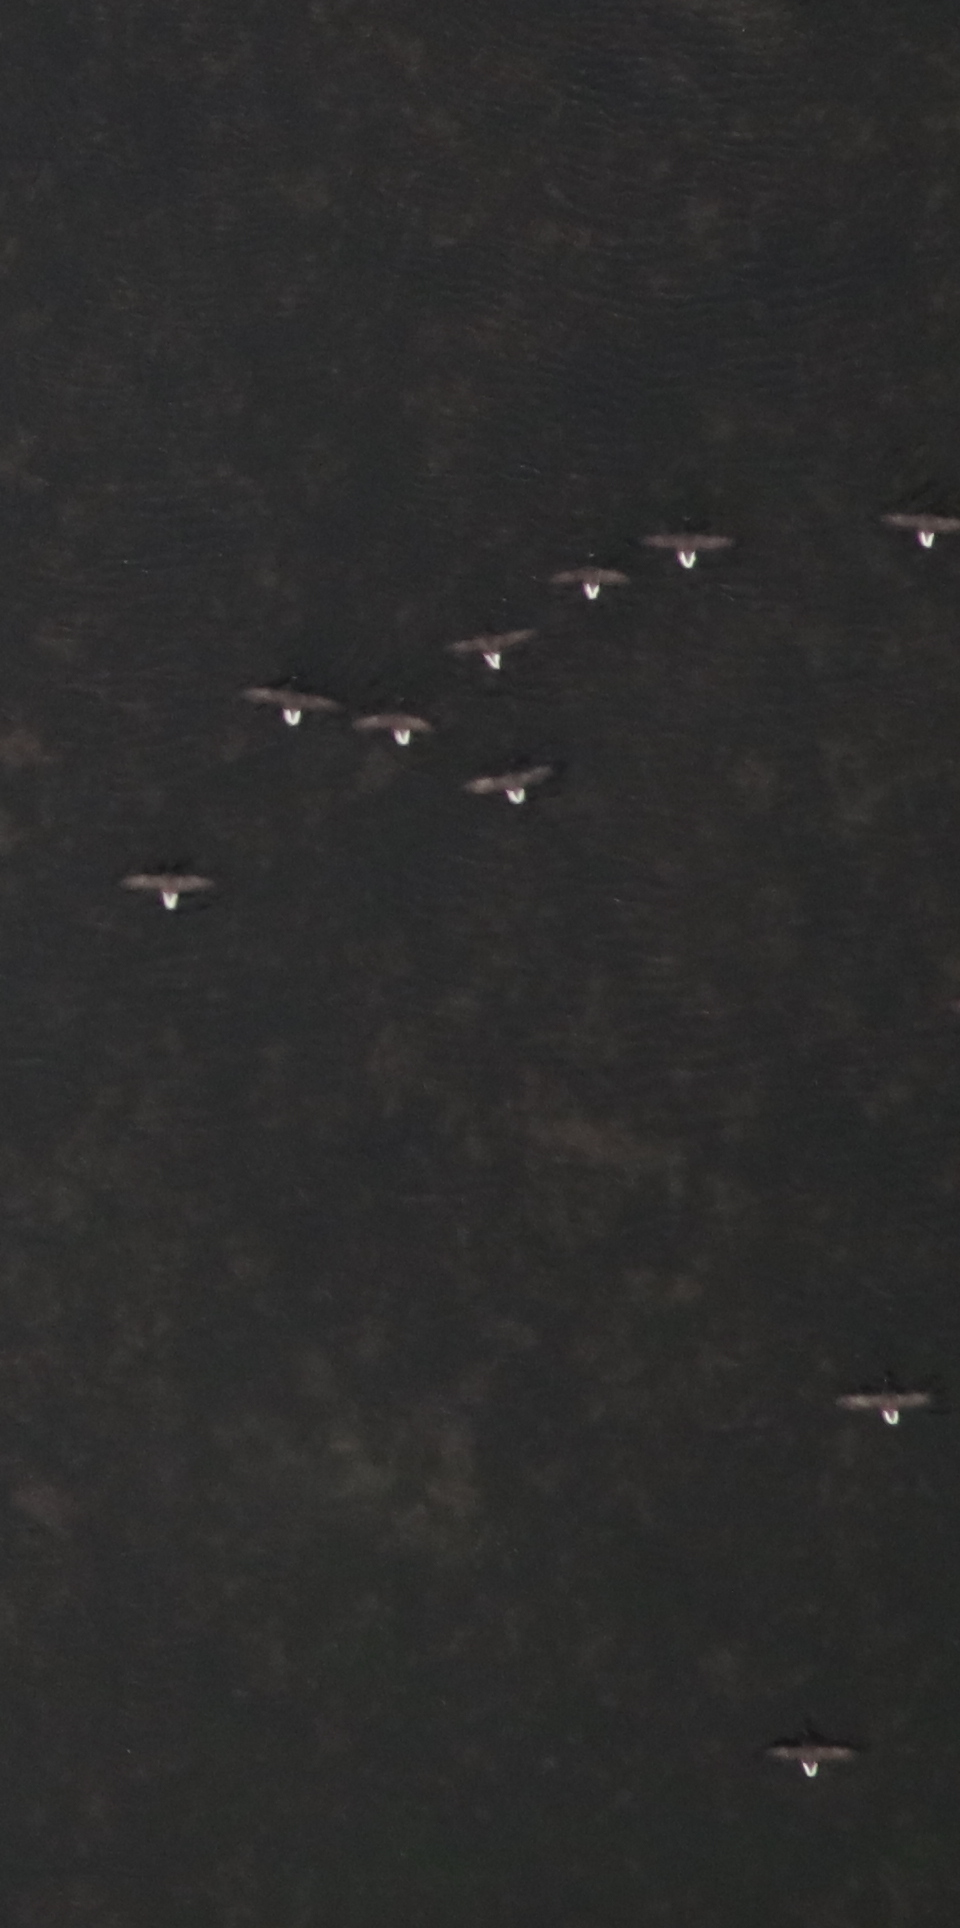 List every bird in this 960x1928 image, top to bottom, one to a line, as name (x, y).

brant (929, 524)
brant (683, 542)
brant (590, 585)
brant (488, 645)
brant (291, 698)
brant (397, 726)
brant (503, 781)
brant (173, 886)
brant (889, 1401)
brant (806, 1757)